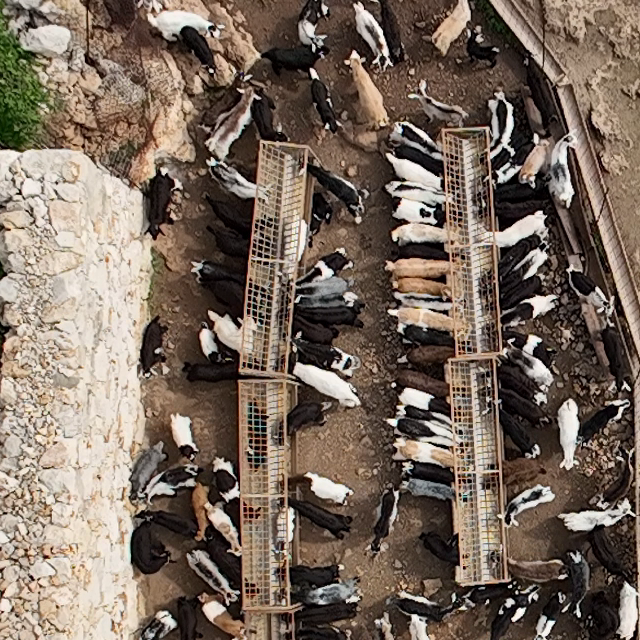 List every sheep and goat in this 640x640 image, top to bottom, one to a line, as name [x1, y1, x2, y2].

goat [297, 4, 329, 51]
goat [352, 5, 392, 74]
goat [433, 5, 472, 56]
goat [380, 6, 403, 60]
goat [146, 10, 223, 41]
goat [179, 26, 218, 72]
goat [468, 31, 498, 68]
goat [260, 44, 330, 73]
goat [341, 51, 389, 130]
goat [309, 67, 338, 133]
goat [198, 72, 248, 134]
goat [408, 80, 469, 128]
goat [202, 85, 258, 159]
goat [250, 86, 287, 141]
goat [478, 90, 514, 164]
goat [391, 119, 457, 166]
goat [549, 129, 580, 210]
goat [485, 130, 521, 169]
goat [519, 136, 550, 189]
goat [385, 140, 460, 179]
goat [484, 141, 532, 185]
goat [384, 152, 459, 191]
goat [205, 160, 273, 203]
goat [297, 160, 370, 224]
goat [141, 168, 177, 242]
goat [382, 180, 455, 206]
goat [474, 185, 550, 204]
goat [202, 195, 274, 228]
goat [389, 199, 462, 224]
goat [478, 199, 550, 219]
goat [478, 211, 547, 248]
goat [293, 212, 307, 260]
goat [390, 224, 460, 248]
goat [204, 225, 267, 257]
goat [477, 235, 540, 287]
goat [385, 244, 465, 262]
goat [287, 245, 351, 286]
goat [478, 248, 548, 298]
goat [190, 258, 268, 295]
goat [385, 258, 466, 278]
goat [565, 264, 614, 317]
goat [290, 275, 353, 304]
goat [486, 276, 540, 310]
goat [391, 277, 460, 297]
goat [202, 281, 262, 318]
goat [393, 291, 463, 311]
goat [292, 292, 358, 307]
goat [482, 293, 557, 330]
goat [285, 304, 362, 328]
goat [387, 306, 471, 333]
goat [208, 308, 255, 354]
goat [277, 309, 330, 344]
goat [137, 317, 167, 380]
goat [196, 321, 232, 363]
goat [401, 326, 469, 349]
goat [598, 326, 633, 393]
goat [487, 331, 557, 364]
goat [287, 332, 357, 381]
goat [501, 342, 552, 387]
goat [396, 349, 474, 363]
goat [276, 355, 360, 409]
goat [184, 358, 262, 383]
goat [479, 365, 546, 405]
goat [394, 369, 465, 397]
goat [390, 384, 463, 421]
goat [477, 388, 546, 419]
goat [248, 393, 267, 470]
goat [481, 397, 541, 456]
goat [577, 398, 629, 441]
goat [557, 399, 579, 471]
goat [276, 401, 325, 441]
goat [395, 404, 464, 433]
goat [166, 412, 199, 457]
goat [383, 417, 469, 451]
goat [391, 438, 473, 475]
goat [128, 441, 166, 497]
goat [592, 447, 638, 511]
goat [211, 457, 260, 519]
goat [479, 457, 542, 491]
goat [398, 462, 471, 483]
goat [135, 465, 200, 505]
goat [281, 472, 355, 505]
goat [400, 477, 468, 503]
goat [367, 482, 399, 552]
goat [194, 483, 211, 539]
goat [497, 484, 553, 529]
goat [278, 496, 353, 539]
goat [561, 498, 635, 530]
goat [206, 503, 243, 556]
goat [272, 506, 295, 554]
goat [132, 511, 196, 537]
goat [131, 524, 172, 577]
goat [590, 526, 634, 582]
goat [418, 529, 460, 563]
goat [178, 539, 240, 605]
goat [205, 540, 260, 593]
goat [491, 547, 569, 580]
goat [561, 552, 590, 614]
goat [275, 565, 341, 586]
goat [279, 578, 360, 603]
goat [462, 579, 521, 604]
goat [614, 580, 638, 639]
goat [484, 582, 541, 639]
goat [392, 587, 467, 619]
goat [197, 592, 247, 639]
goat [527, 592, 567, 639]
goat [585, 594, 619, 639]
goat [171, 597, 203, 639]
goat [280, 602, 358, 627]
goat [125, 610, 178, 639]
goat [373, 613, 398, 639]
goat [405, 617, 437, 639]
goat [282, 627, 356, 639]